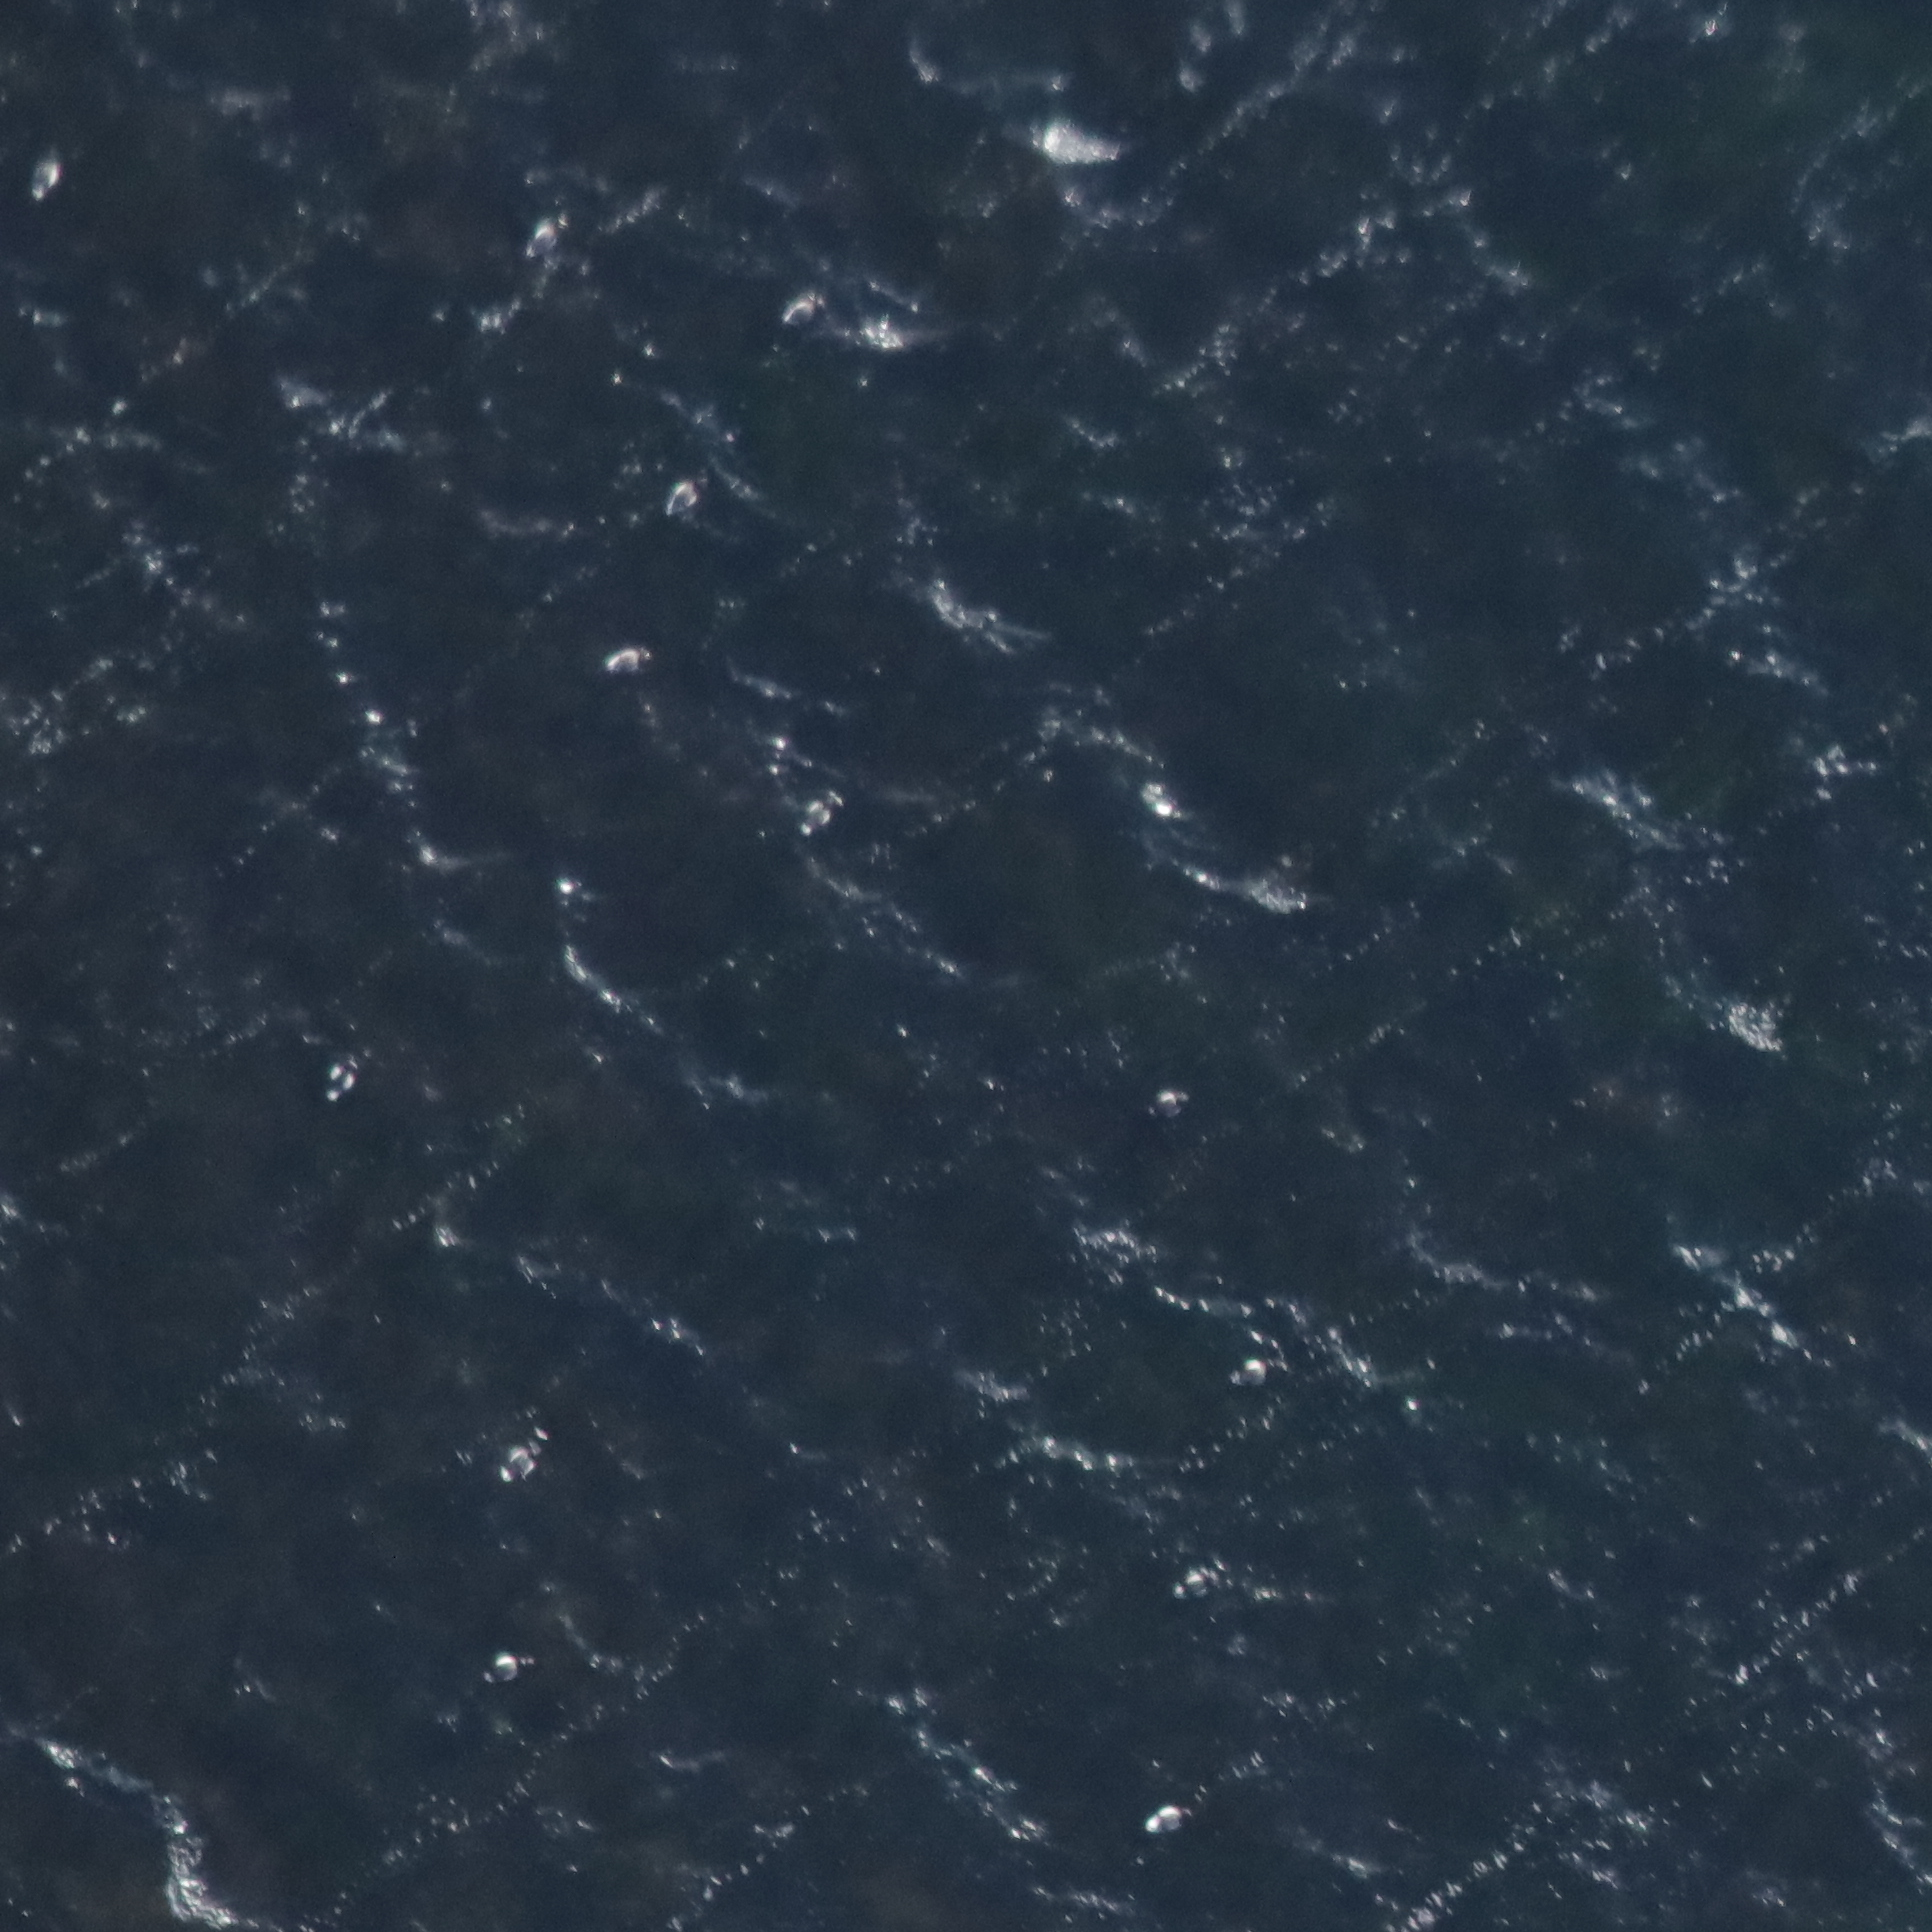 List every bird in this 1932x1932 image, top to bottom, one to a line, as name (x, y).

brant (48, 178)
brant (541, 241)
brant (803, 314)
brant (685, 493)
brant (621, 661)
brant (818, 814)
brant (339, 1081)
brant (1167, 1103)
brant (1250, 1372)
brant (517, 1466)
brant (1196, 1583)
brant (508, 1666)
brant (1170, 1820)